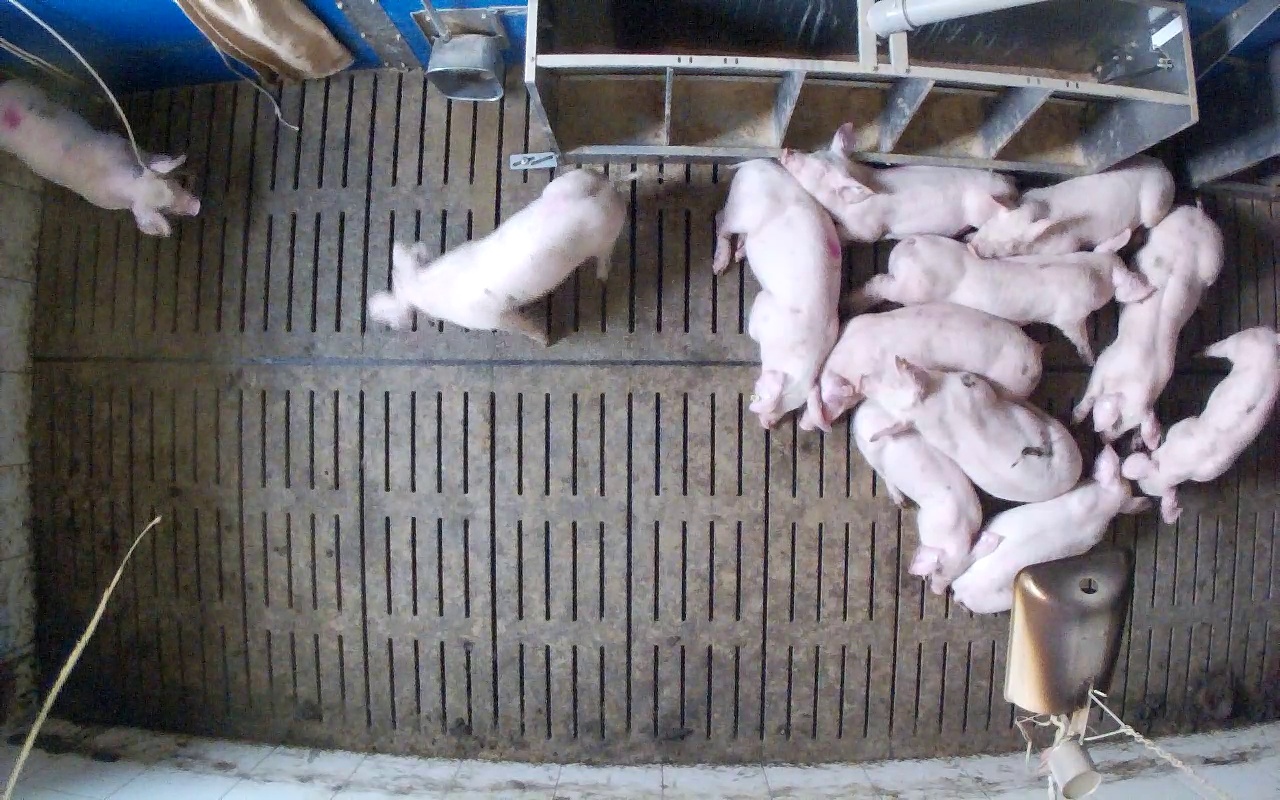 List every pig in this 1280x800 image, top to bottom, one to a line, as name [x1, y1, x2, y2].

pig [0, 81, 202, 237]
pig [781, 121, 1019, 242]
pig [967, 156, 1175, 263]
pig [711, 159, 845, 436]
pig [361, 166, 642, 349]
pig [1071, 193, 1225, 450]
pig [849, 228, 1156, 365]
pig [801, 302, 1054, 434]
pig [1122, 328, 1279, 525]
pig [852, 355, 1081, 502]
pig [853, 398, 1004, 593]
pig [950, 443, 1154, 615]